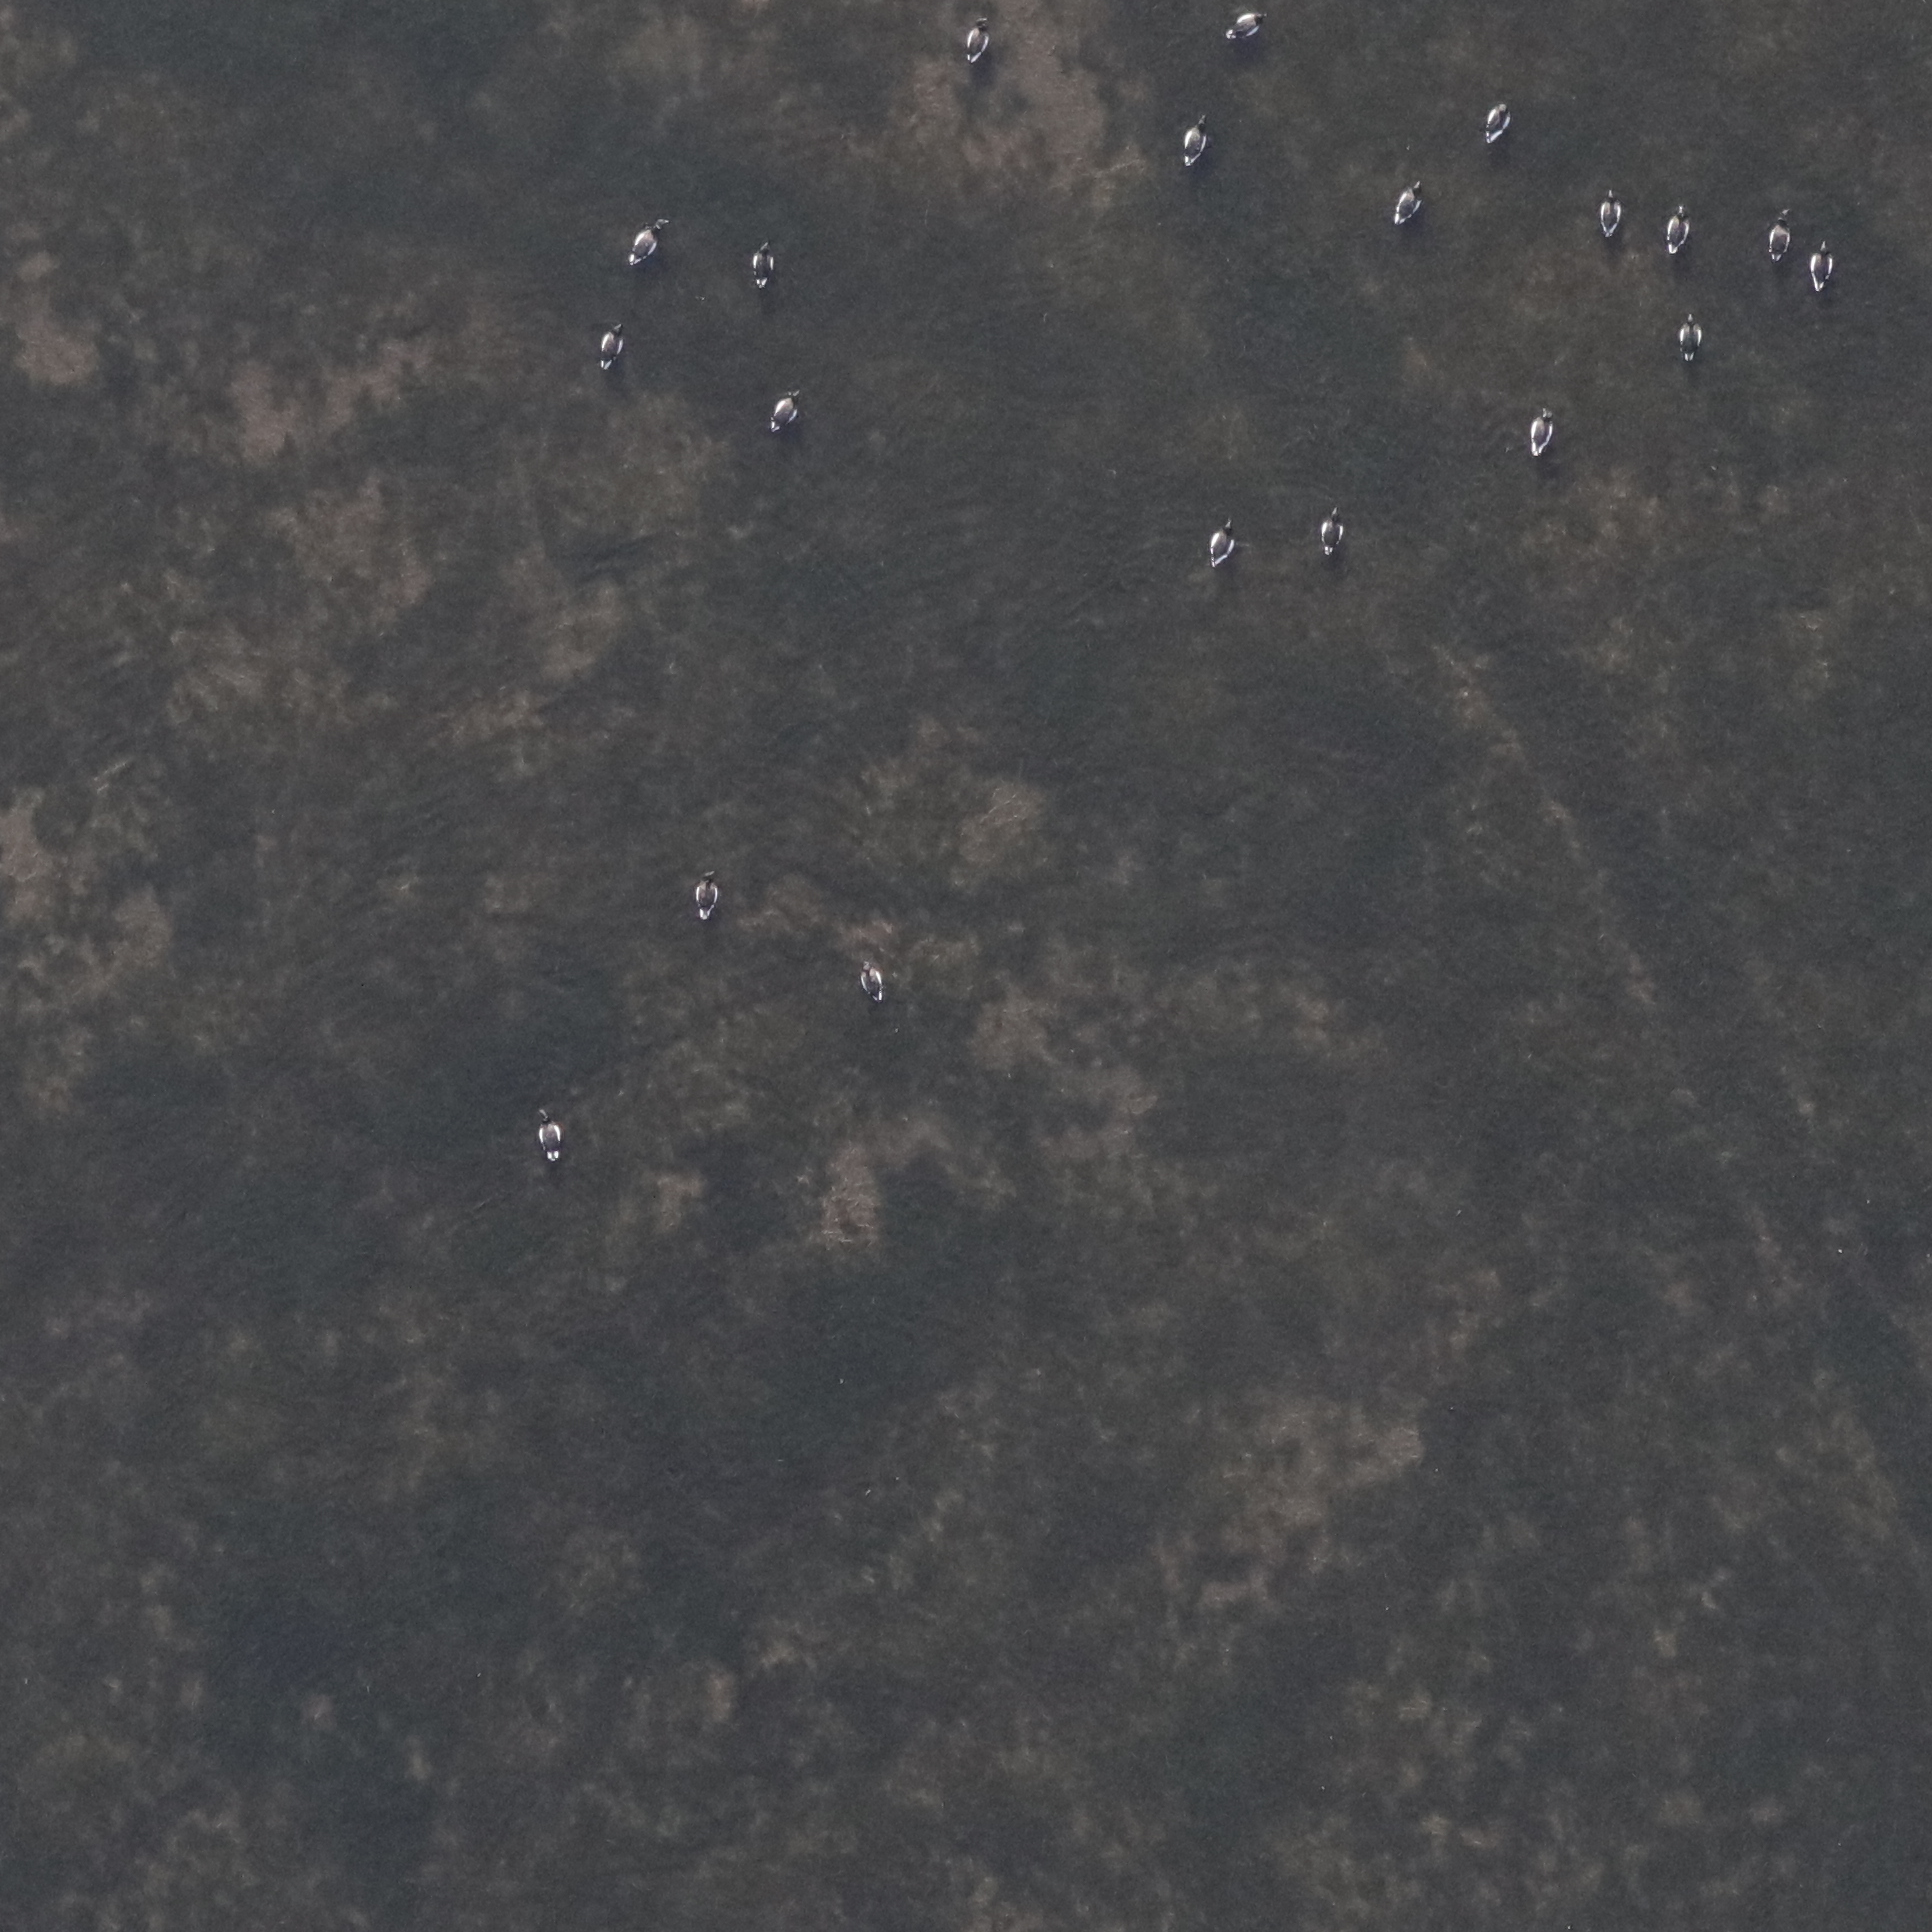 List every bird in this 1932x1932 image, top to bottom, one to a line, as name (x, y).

brant (1245, 24)
brant (978, 39)
brant (1497, 122)
brant (1195, 143)
brant (1407, 204)
brant (1610, 214)
brant (1678, 230)
brant (1777, 237)
brant (643, 244)
brant (760, 265)
brant (1821, 269)
brant (1690, 334)
brant (611, 345)
brant (783, 411)
brant (1541, 432)
brant (1332, 533)
brant (1223, 545)
brant (706, 898)
brant (871, 980)
brant (549, 1136)